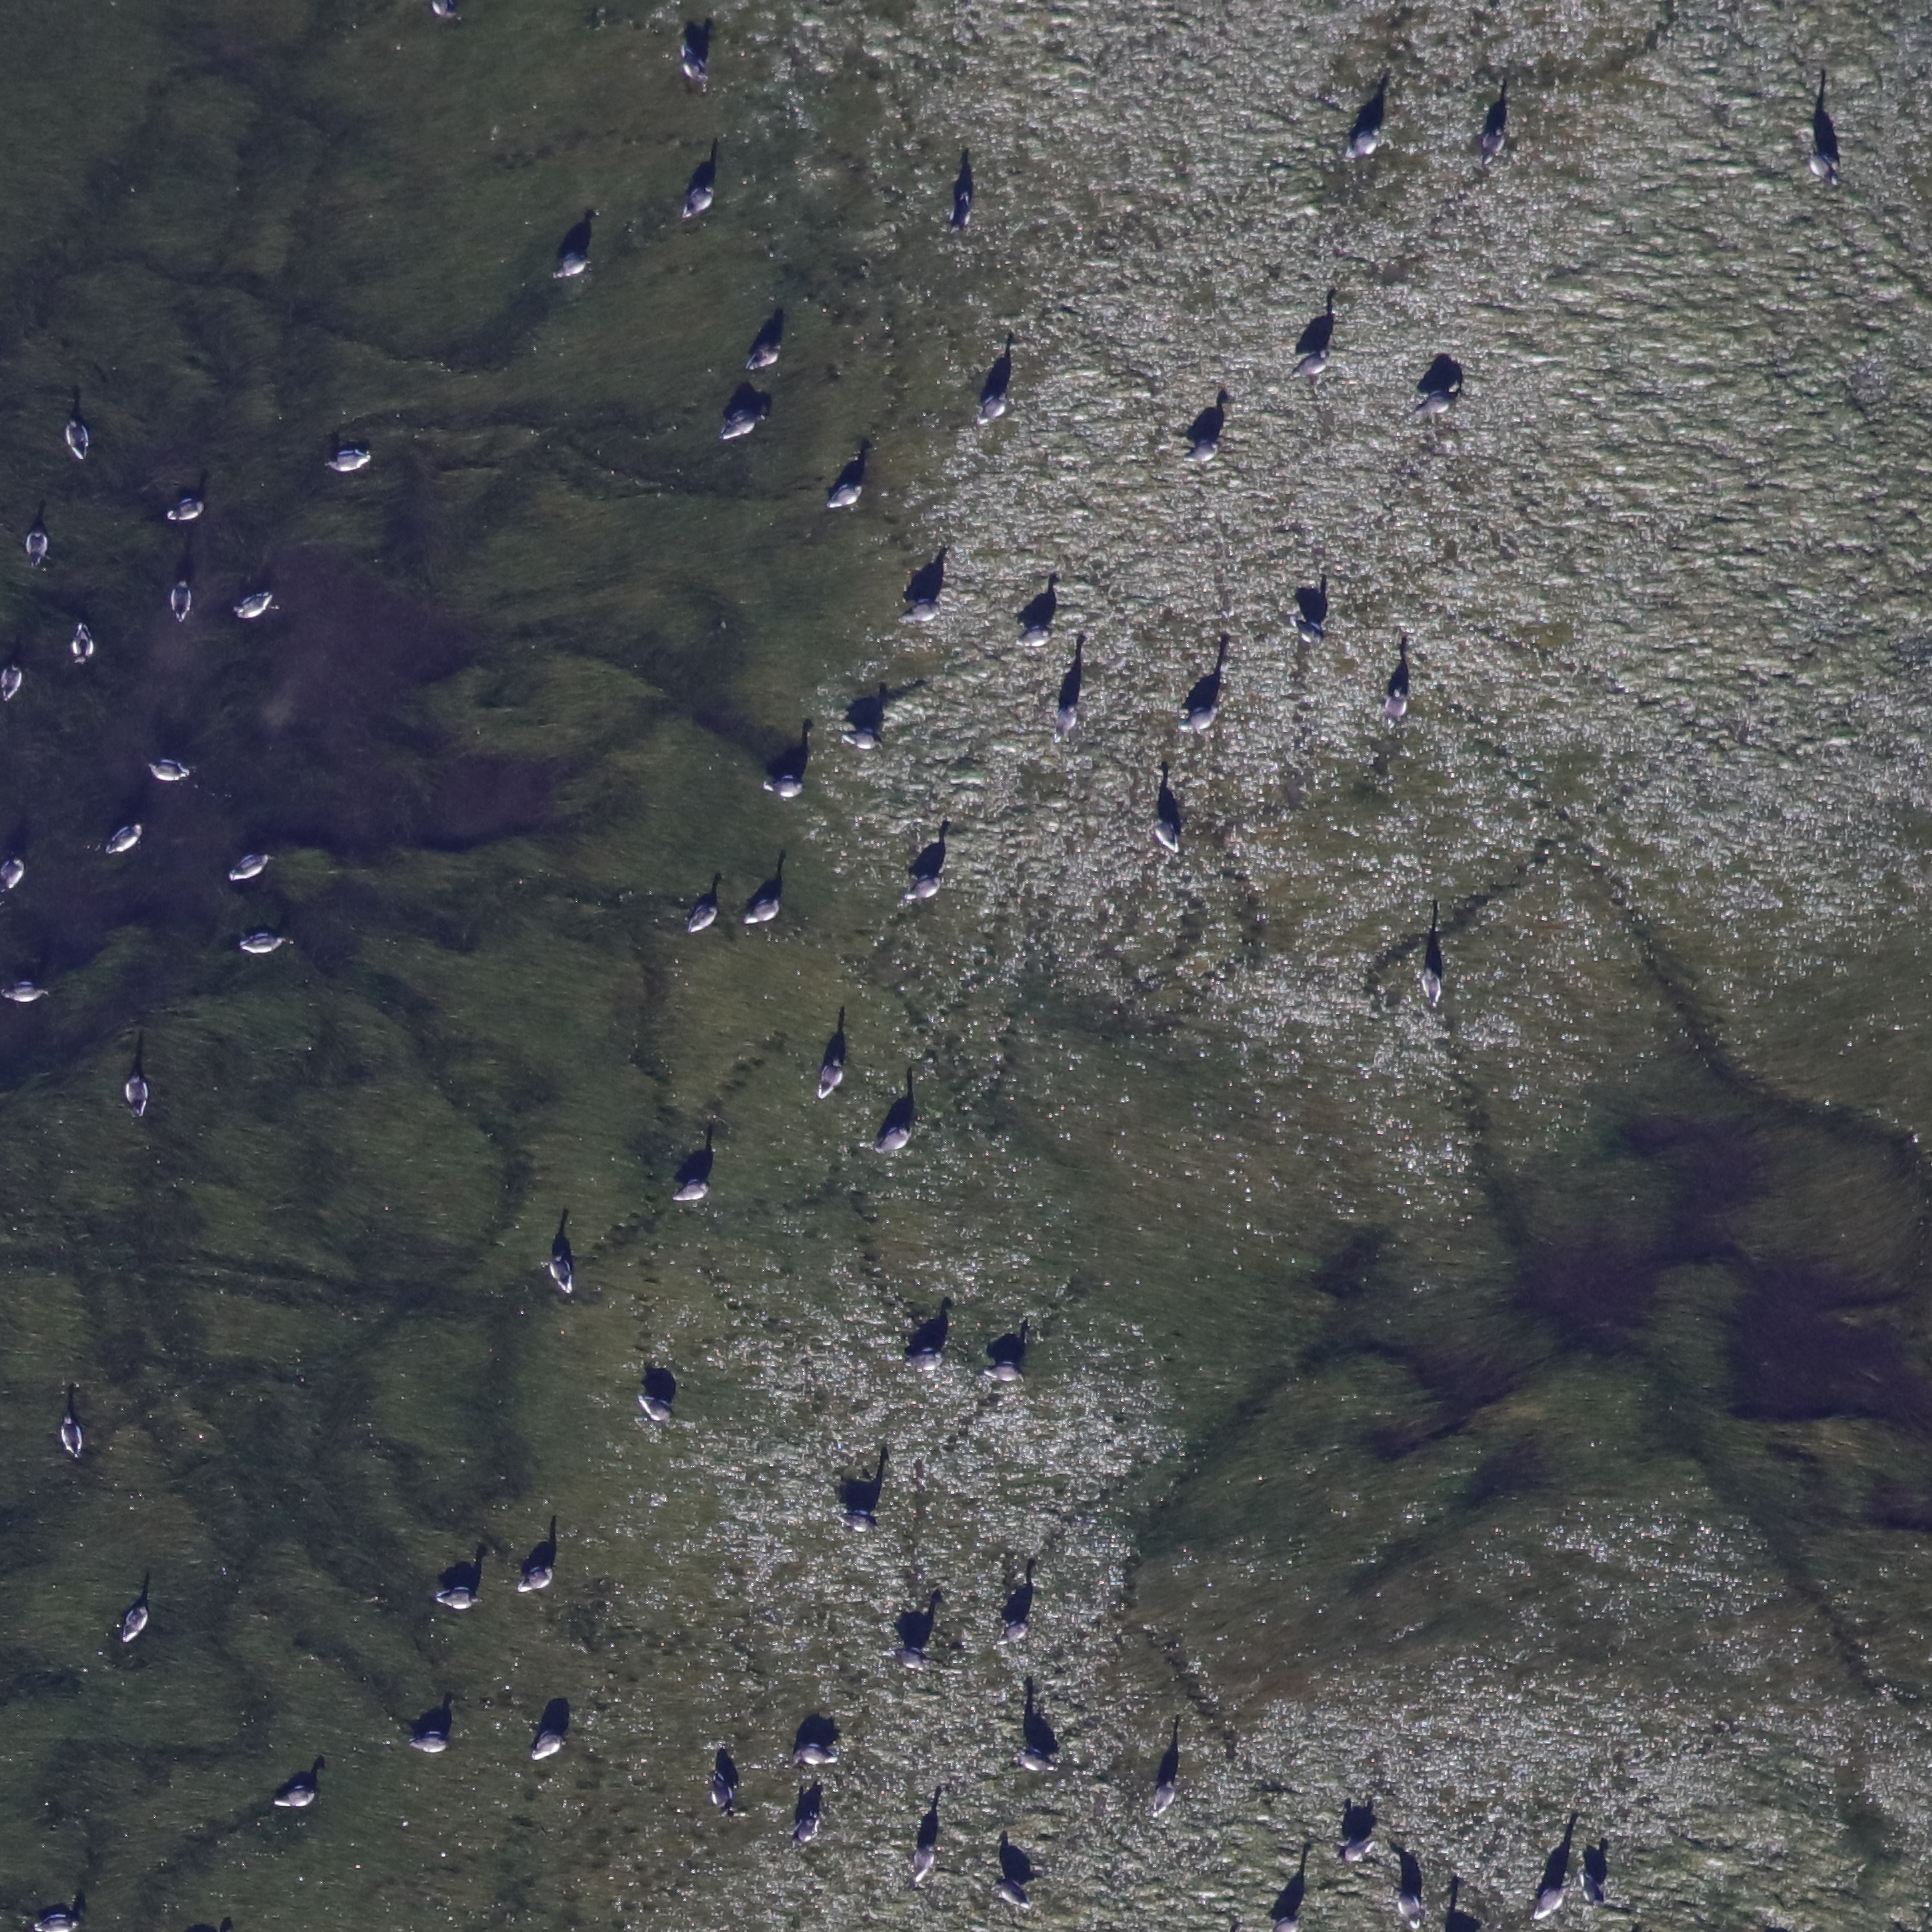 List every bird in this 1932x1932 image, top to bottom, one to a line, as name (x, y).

brant (440, 5)
brant (695, 67)
brant (1361, 151)
brant (1482, 151)
brant (1827, 173)
brant (698, 200)
brant (958, 221)
brant (572, 264)
brant (765, 356)
brant (1311, 369)
brant (1440, 405)
brant (990, 407)
brant (739, 425)
brant (77, 438)
brant (348, 460)
brant (1193, 463)
brant (844, 494)
brant (188, 510)
brant (36, 546)
brant (183, 599)
brant (915, 601)
brant (253, 605)
brant (1316, 635)
brant (82, 643)
brant (1037, 646)
brant (11, 681)
brant (1403, 709)
brant (1201, 721)
brant (1063, 726)
brant (853, 740)
brant (167, 769)
brant (784, 786)
brant (1166, 826)
brant (122, 840)
brant (253, 866)
brant (9, 877)
brant (925, 886)
brant (763, 911)
brant (699, 913)
brant (260, 942)
brant (1436, 984)
brant (23, 994)
brant (832, 1078)
brant (138, 1093)
brant (895, 1141)
brant (689, 1190)
brant (559, 1272)
brant (929, 1350)
brant (1005, 1378)
brant (660, 1411)
brant (73, 1436)
brant (862, 1521)
brant (536, 1577)
brant (457, 1598)
brant (133, 1622)
brant (1015, 1630)
brant (915, 1667)
brant (429, 1741)
brant (546, 1746)
brant (811, 1754)
brant (1034, 1766)
brant (297, 1795)
brant (729, 1799)
brant (1162, 1800)
brant (806, 1831)
brant (1360, 1848)
brant (921, 1855)
brant (1592, 1891)
brant (1015, 1900)
brant (1544, 1904)
brant (1407, 1910)
brant (57, 1924)
brant (1292, 1927)